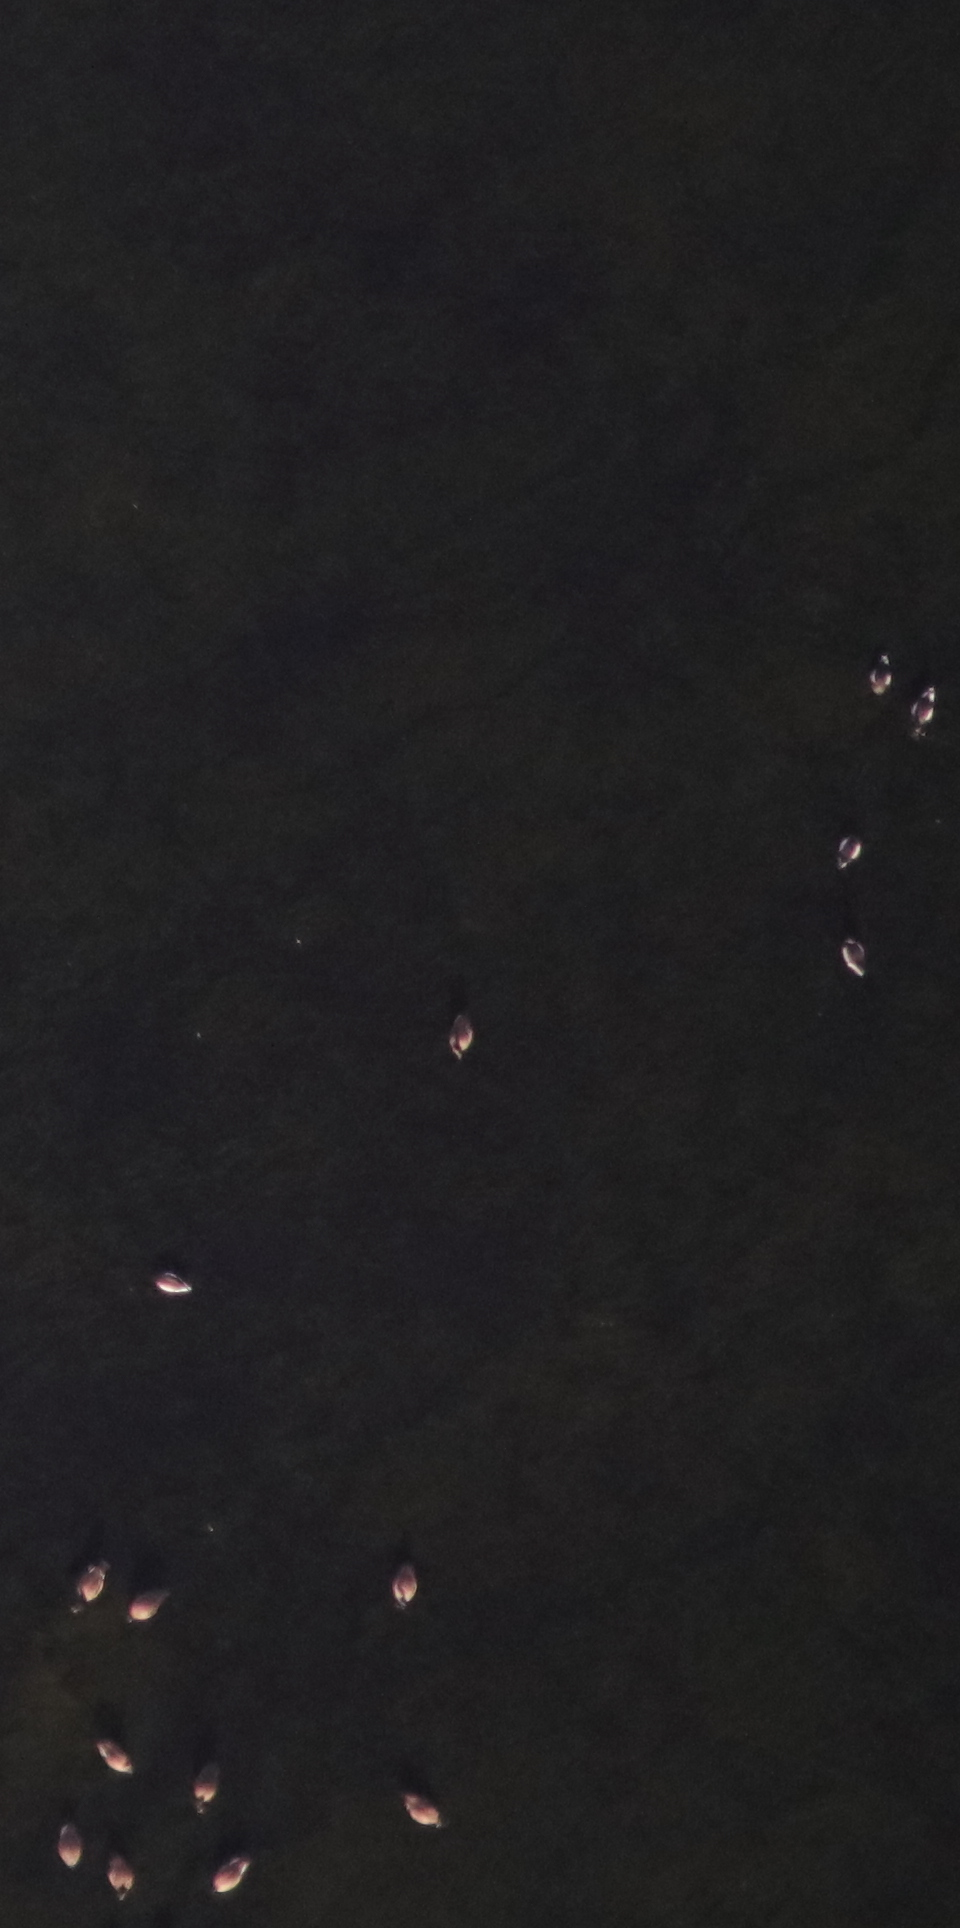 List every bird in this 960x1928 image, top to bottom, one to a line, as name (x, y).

brant (878, 677)
brant (923, 710)
brant (849, 851)
brant (854, 956)
Canada goose (461, 1035)
brant (168, 1280)
Canada goose (89, 1583)
Canada goose (405, 1587)
Canada goose (148, 1613)
Canada goose (114, 1759)
Canada goose (209, 1786)
Canada goose (421, 1807)
Canada goose (71, 1846)
Canada goose (118, 1876)
Canada goose (228, 1876)